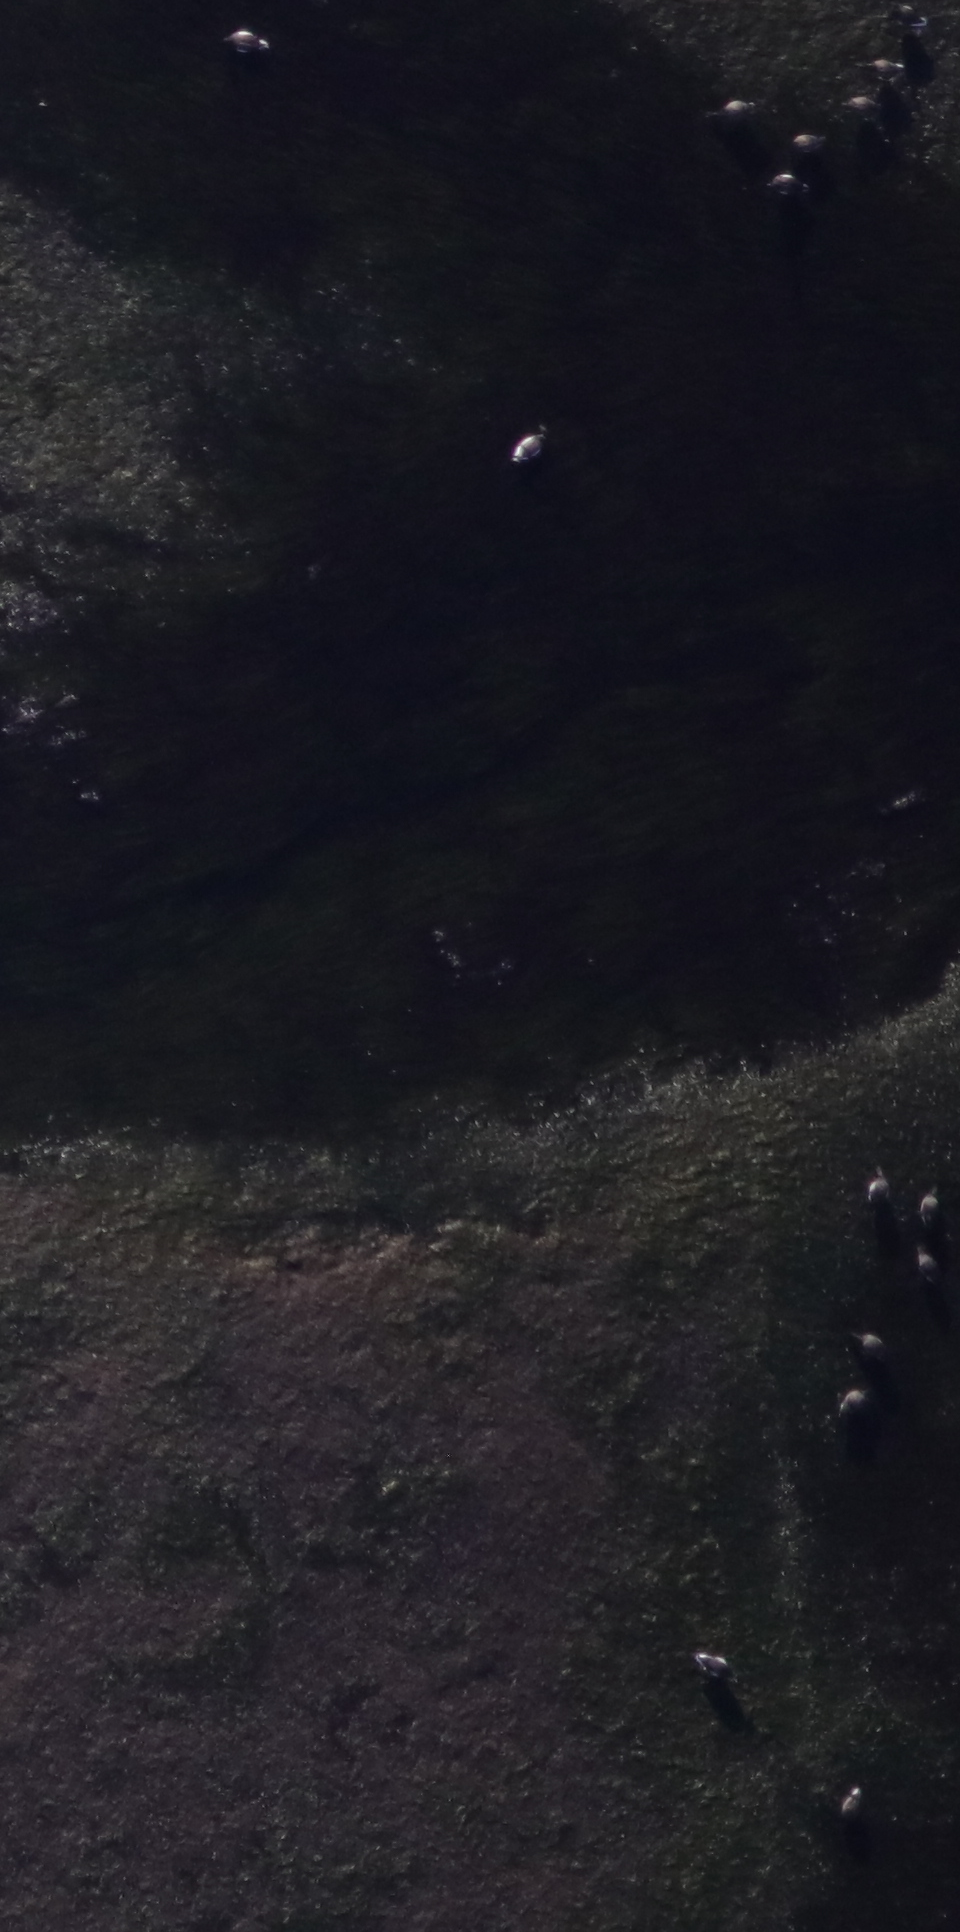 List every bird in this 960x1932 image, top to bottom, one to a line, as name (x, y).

brant (914, 11)
brant (246, 42)
brant (889, 51)
brant (860, 105)
brant (736, 106)
brant (804, 140)
brant (789, 178)
brant (532, 446)
brant (882, 1185)
brant (931, 1209)
brant (931, 1264)
brant (874, 1340)
brant (853, 1399)
brant (713, 1664)
brant (854, 1795)